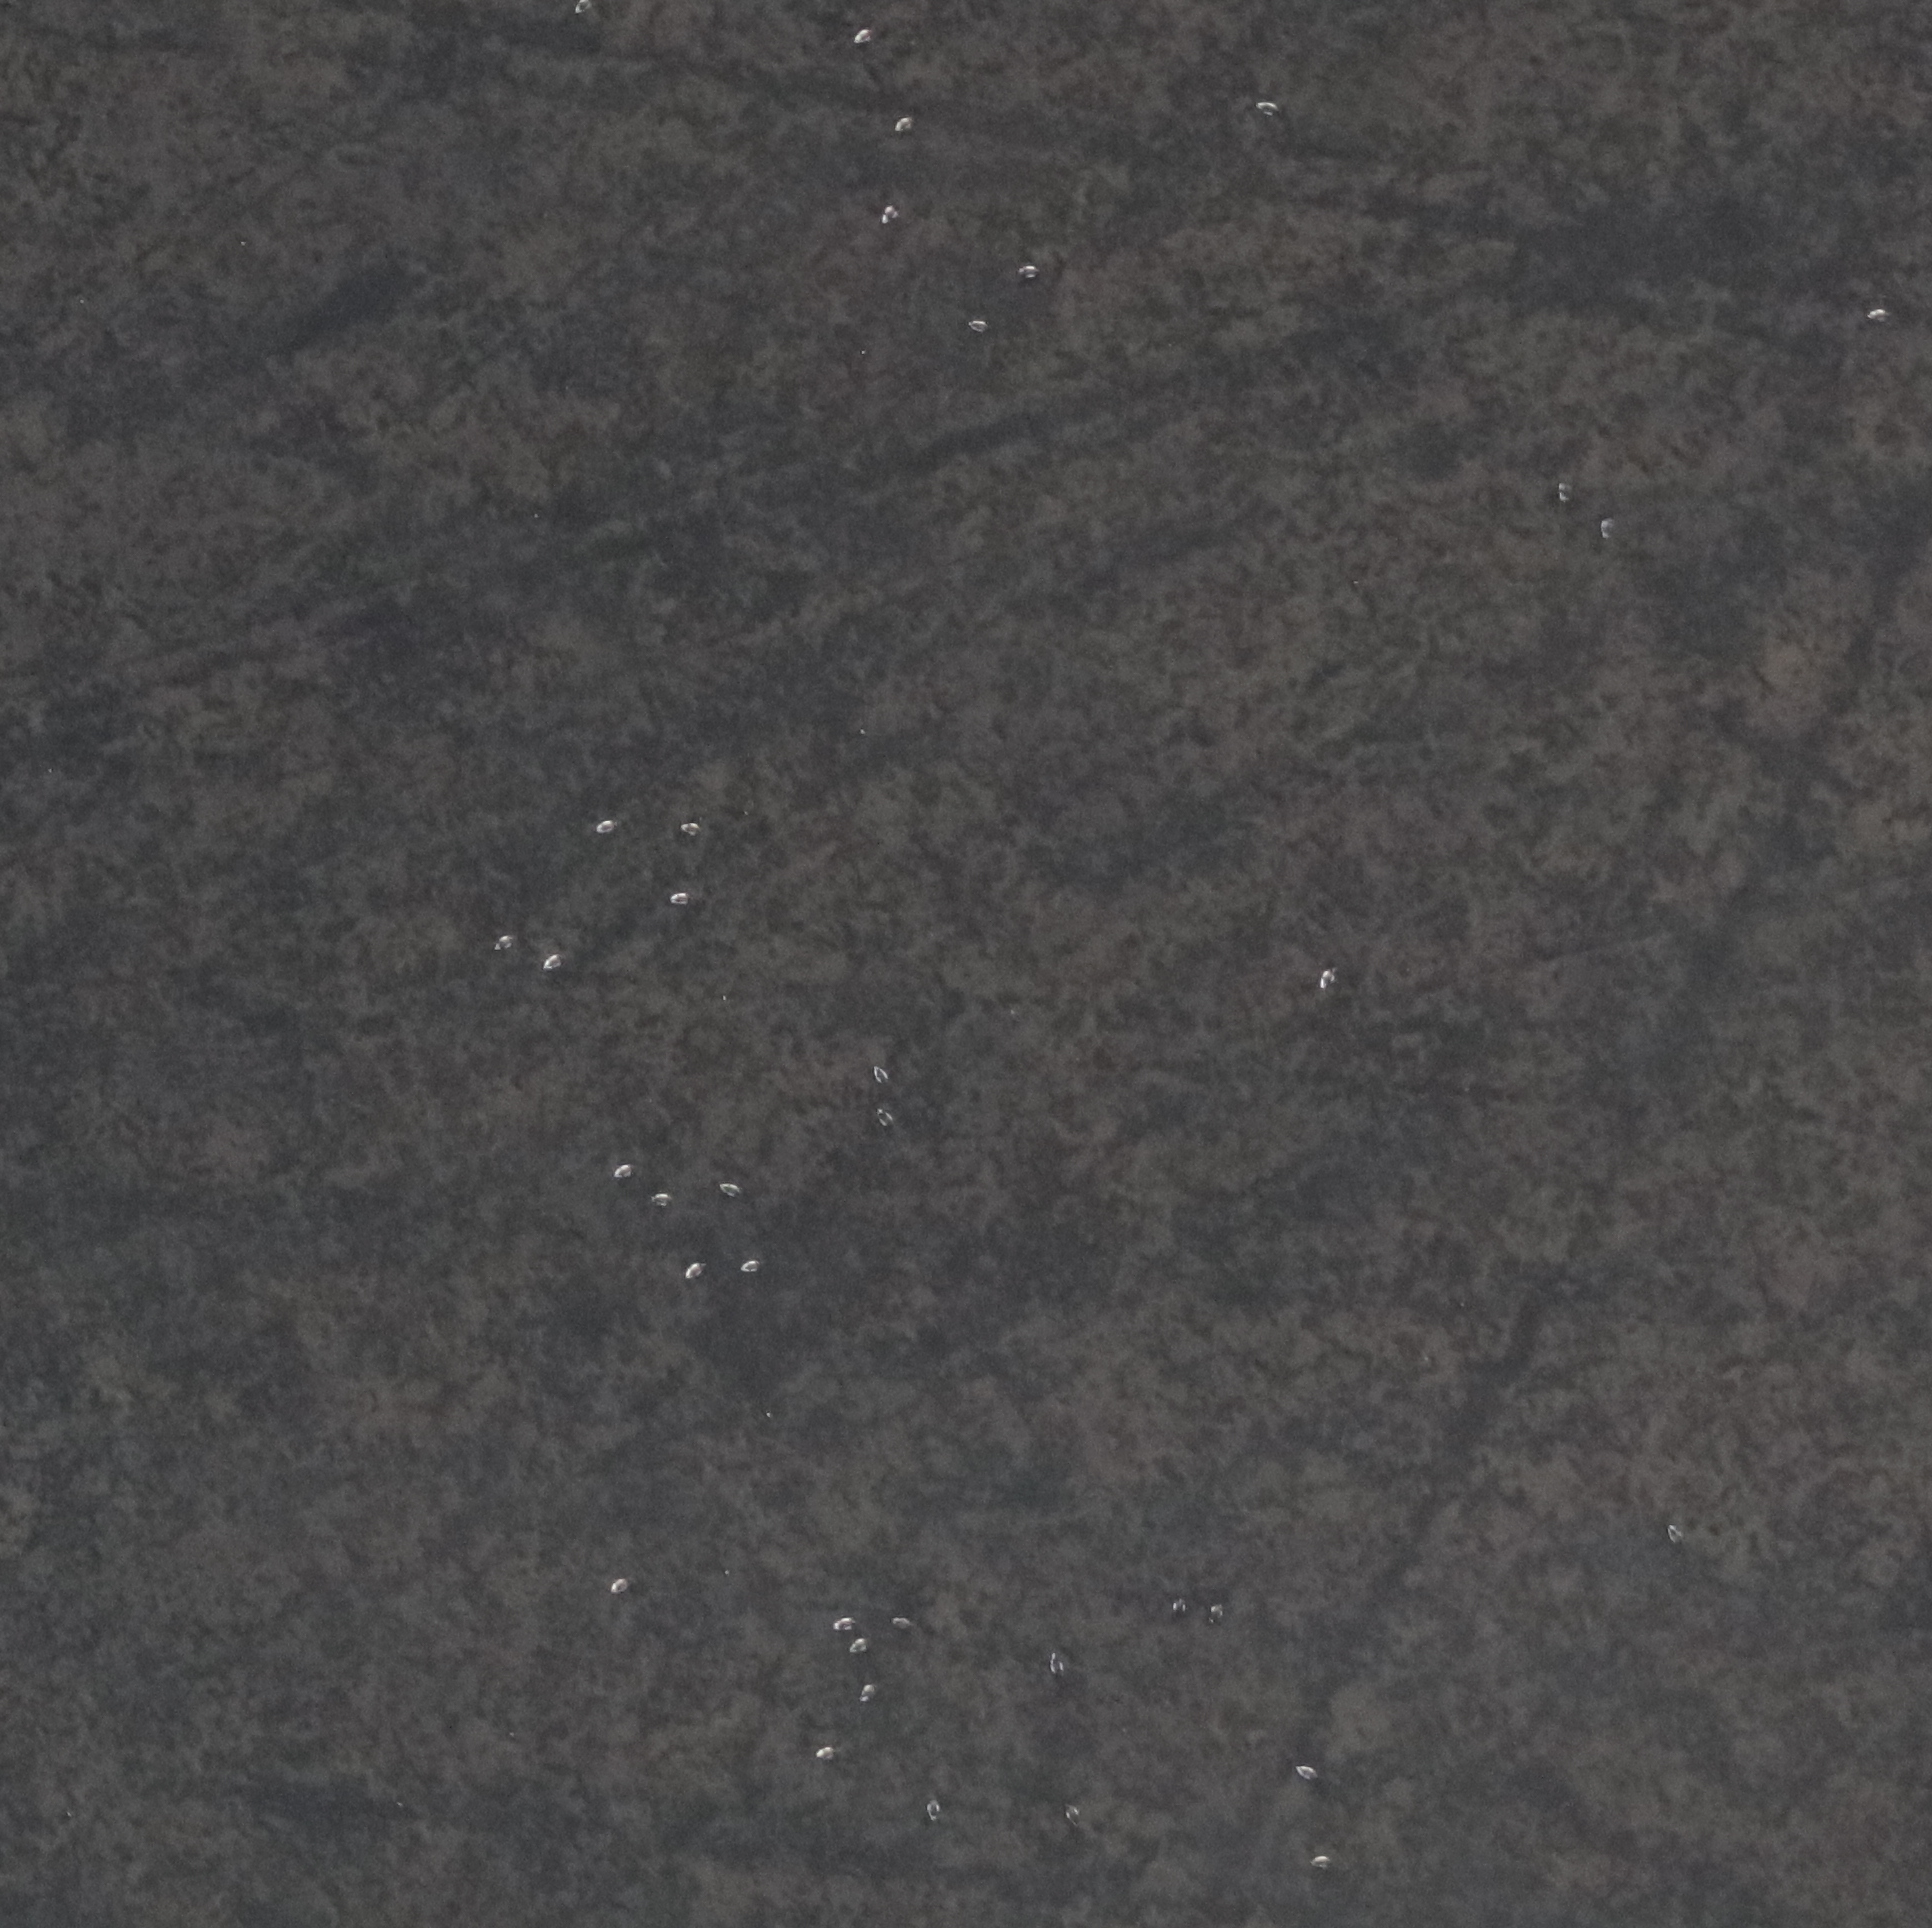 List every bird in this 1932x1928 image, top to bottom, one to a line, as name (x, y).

brant (864, 28)
brant (1267, 113)
brant (915, 116)
brant (889, 213)
brant (1023, 271)
brant (1875, 312)
brant (977, 325)
brant (1575, 487)
brant (1606, 534)
brant (694, 823)
brant (599, 828)
brant (683, 892)
brant (506, 945)
brant (557, 961)
brant (1330, 976)
brant (880, 1073)
brant (889, 1120)
brant (622, 1176)
brant (729, 1182)
brant (661, 1195)
brant (759, 1266)
brant (696, 1271)
brant (1680, 1528)
brant (620, 1577)
brant (1180, 1596)
brant (1223, 1616)
brant (844, 1618)
brant (902, 1624)
brant (868, 1637)
brant (1070, 1664)
brant (870, 1681)
brant (832, 1735)
brant (1311, 1770)
brant (936, 1796)
brant (1074, 1815)
brant (1322, 1855)